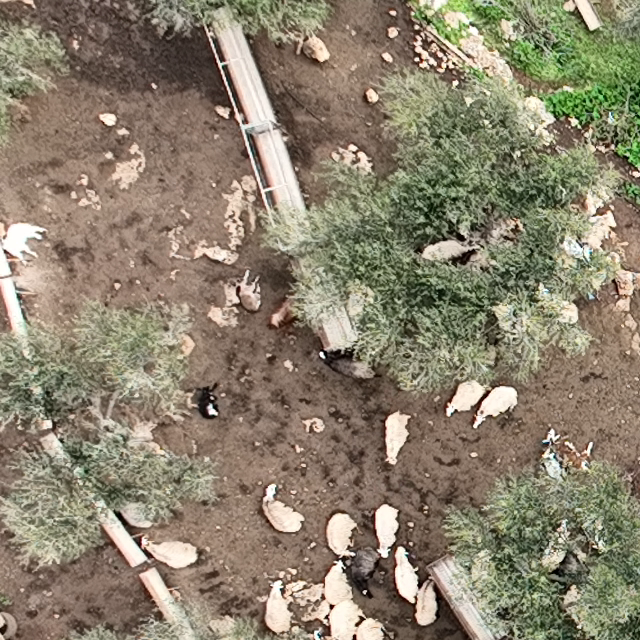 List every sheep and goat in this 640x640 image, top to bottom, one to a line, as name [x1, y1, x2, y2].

sheep [586, 211, 616, 246]
goat [1, 222, 48, 264]
sheep [422, 239, 483, 266]
goat [234, 272, 261, 313]
sheep [349, 282, 371, 326]
goat [267, 296, 305, 329]
sheep [545, 300, 580, 324]
sheep [315, 347, 378, 379]
sheep [445, 379, 485, 418]
goat [195, 383, 220, 418]
sheep [471, 385, 519, 426]
sheep [381, 412, 413, 466]
goat [545, 427, 593, 470]
goat [540, 450, 567, 479]
sheep [262, 483, 306, 533]
sheep [116, 500, 156, 529]
sheep [373, 505, 399, 561]
sheep [326, 512, 361, 558]
sheep [540, 518, 568, 574]
goat [586, 526, 607, 554]
sheep [137, 535, 199, 569]
sheep [392, 546, 419, 606]
sheep [348, 548, 382, 598]
sheep [471, 550, 497, 584]
sheep [325, 558, 354, 605]
sheep [414, 578, 436, 626]
sheep [261, 579, 293, 635]
sheep [562, 582, 587, 625]
sheep [331, 595, 365, 639]
sheep [356, 618, 393, 639]
sheep [312, 630, 358, 639]